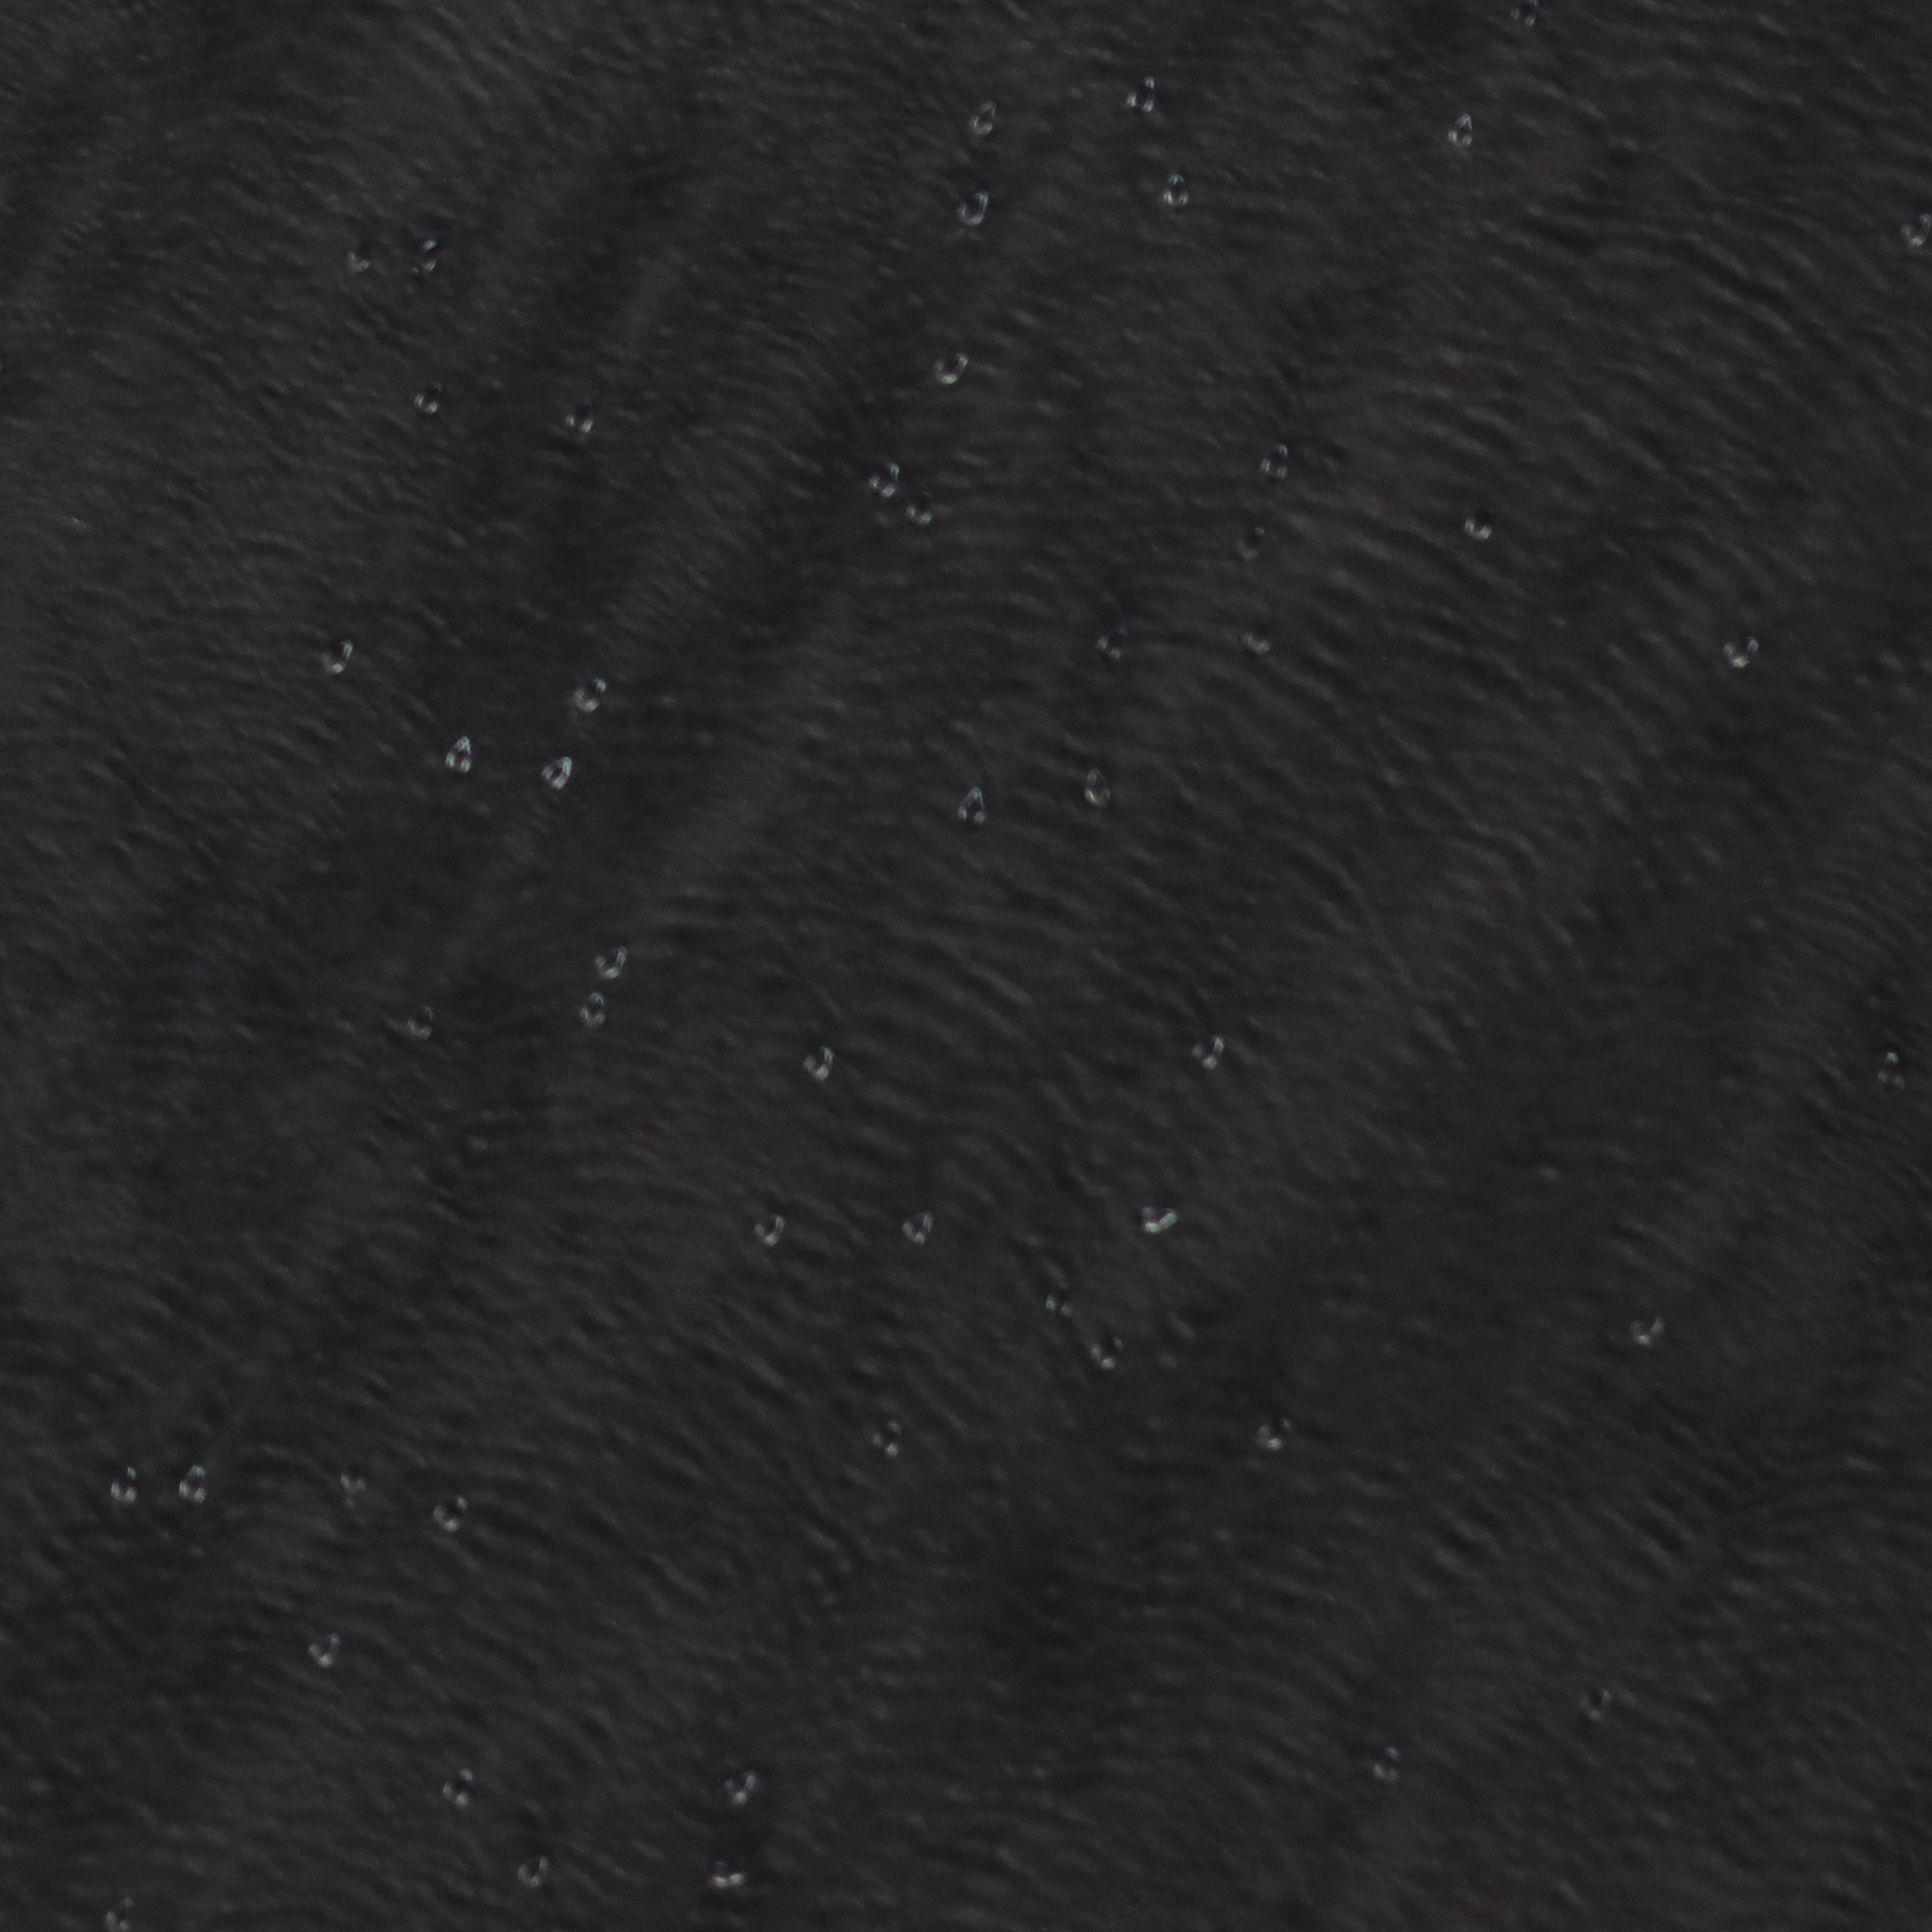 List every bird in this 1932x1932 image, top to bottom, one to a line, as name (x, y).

brant (1521, 13)
brant (1143, 99)
brant (989, 126)
brant (1462, 136)
brant (1176, 193)
brant (970, 210)
brant (1918, 235)
brant (359, 258)
brant (427, 260)
brant (952, 375)
brant (433, 399)
brant (585, 434)
brant (1279, 461)
brant (886, 487)
brant (923, 511)
brant (1479, 527)
brant (1249, 546)
brant (1105, 642)
brant (1264, 647)
brant (1743, 654)
brant (334, 656)
brant (591, 690)
brant (457, 760)
brant (563, 773)
brant (1094, 796)
brant (981, 812)
brant (606, 961)
brant (590, 1012)
brant (418, 1030)
brant (1202, 1054)
brant (813, 1058)
brant (1889, 1079)
brant (1161, 1221)
brant (919, 1228)
brant (772, 1232)
brant (1058, 1296)
brant (1641, 1334)
brant (1105, 1355)
brant (1273, 1436)
brant (889, 1445)
brant (125, 1486)
brant (187, 1488)
brant (349, 1489)
brant (451, 1512)
brant (327, 1656)
brant (1589, 1707)
brant (1389, 1766)
brant (733, 1785)
brant (464, 1794)
brant (532, 1873)
brant (731, 1874)
brant (113, 1914)